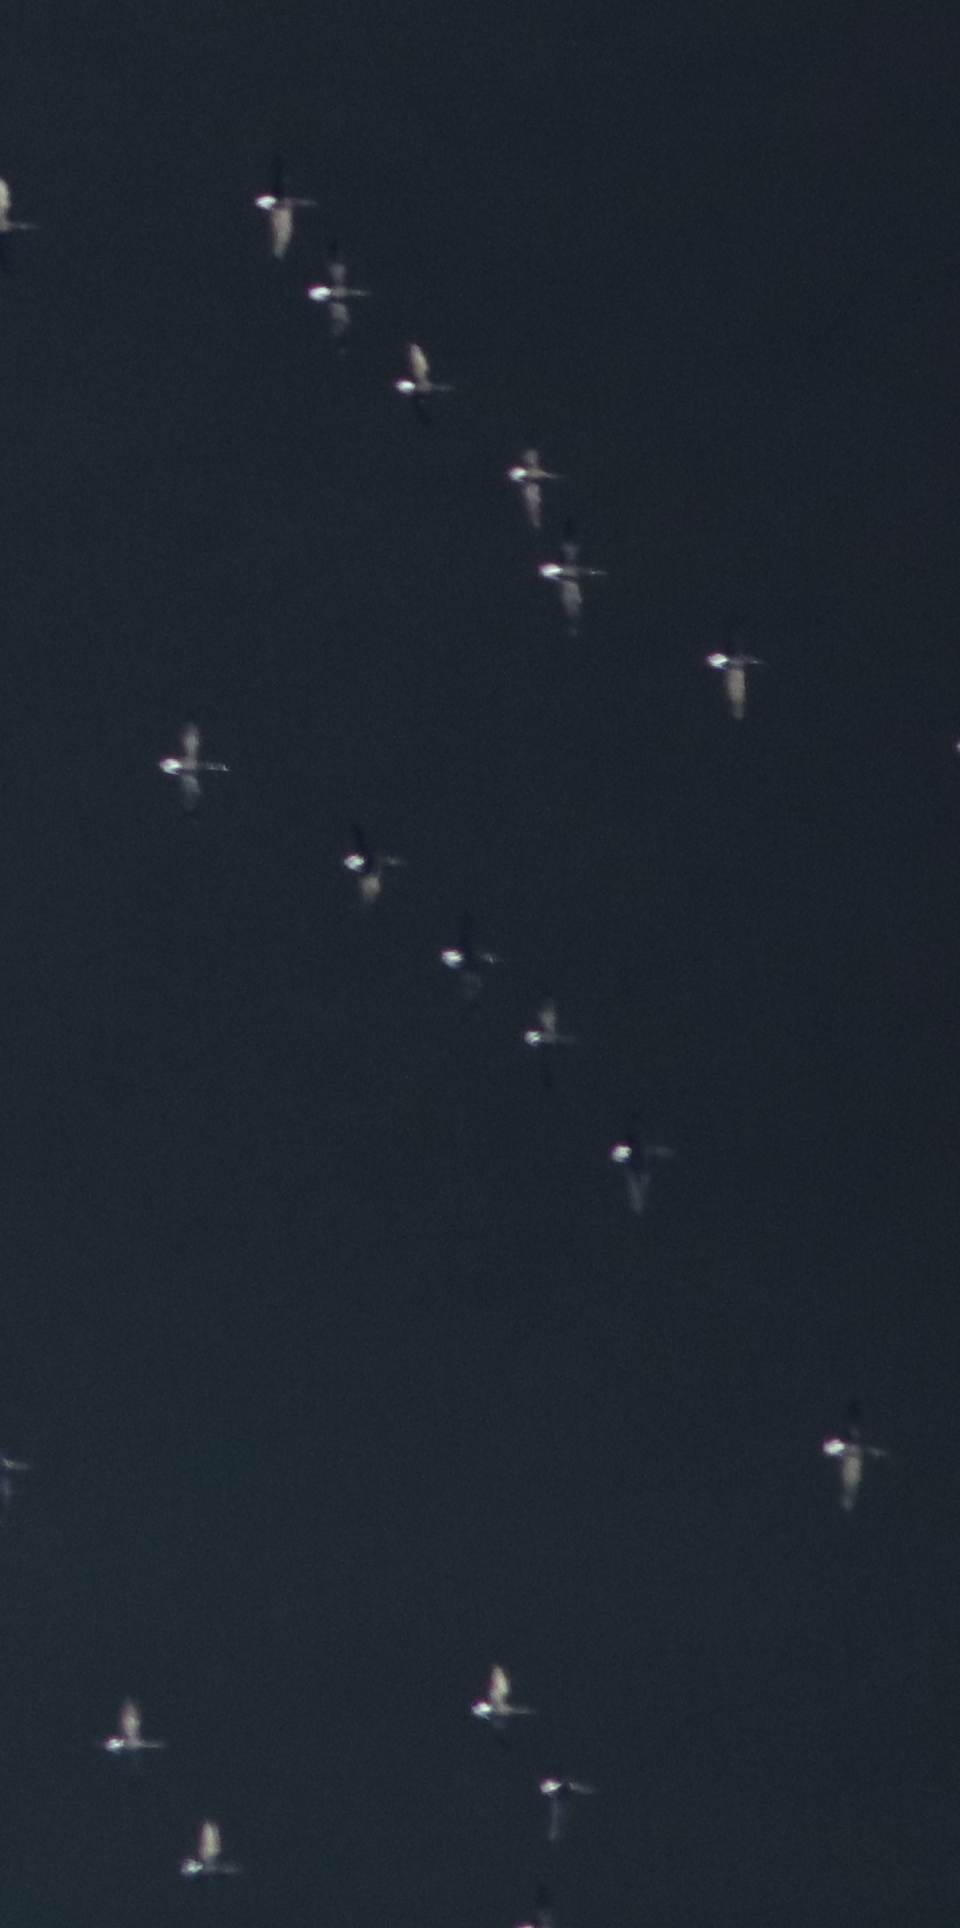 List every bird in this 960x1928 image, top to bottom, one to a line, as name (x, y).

brant (281, 212)
brant (7, 230)
brant (339, 295)
brant (416, 375)
brant (527, 478)
brant (569, 571)
brant (735, 682)
brant (192, 760)
brant (372, 875)
brant (470, 968)
brant (542, 1027)
brant (635, 1170)
brant (851, 1449)
brant (499, 1715)
brant (129, 1733)
brant (554, 1784)
brant (213, 1861)